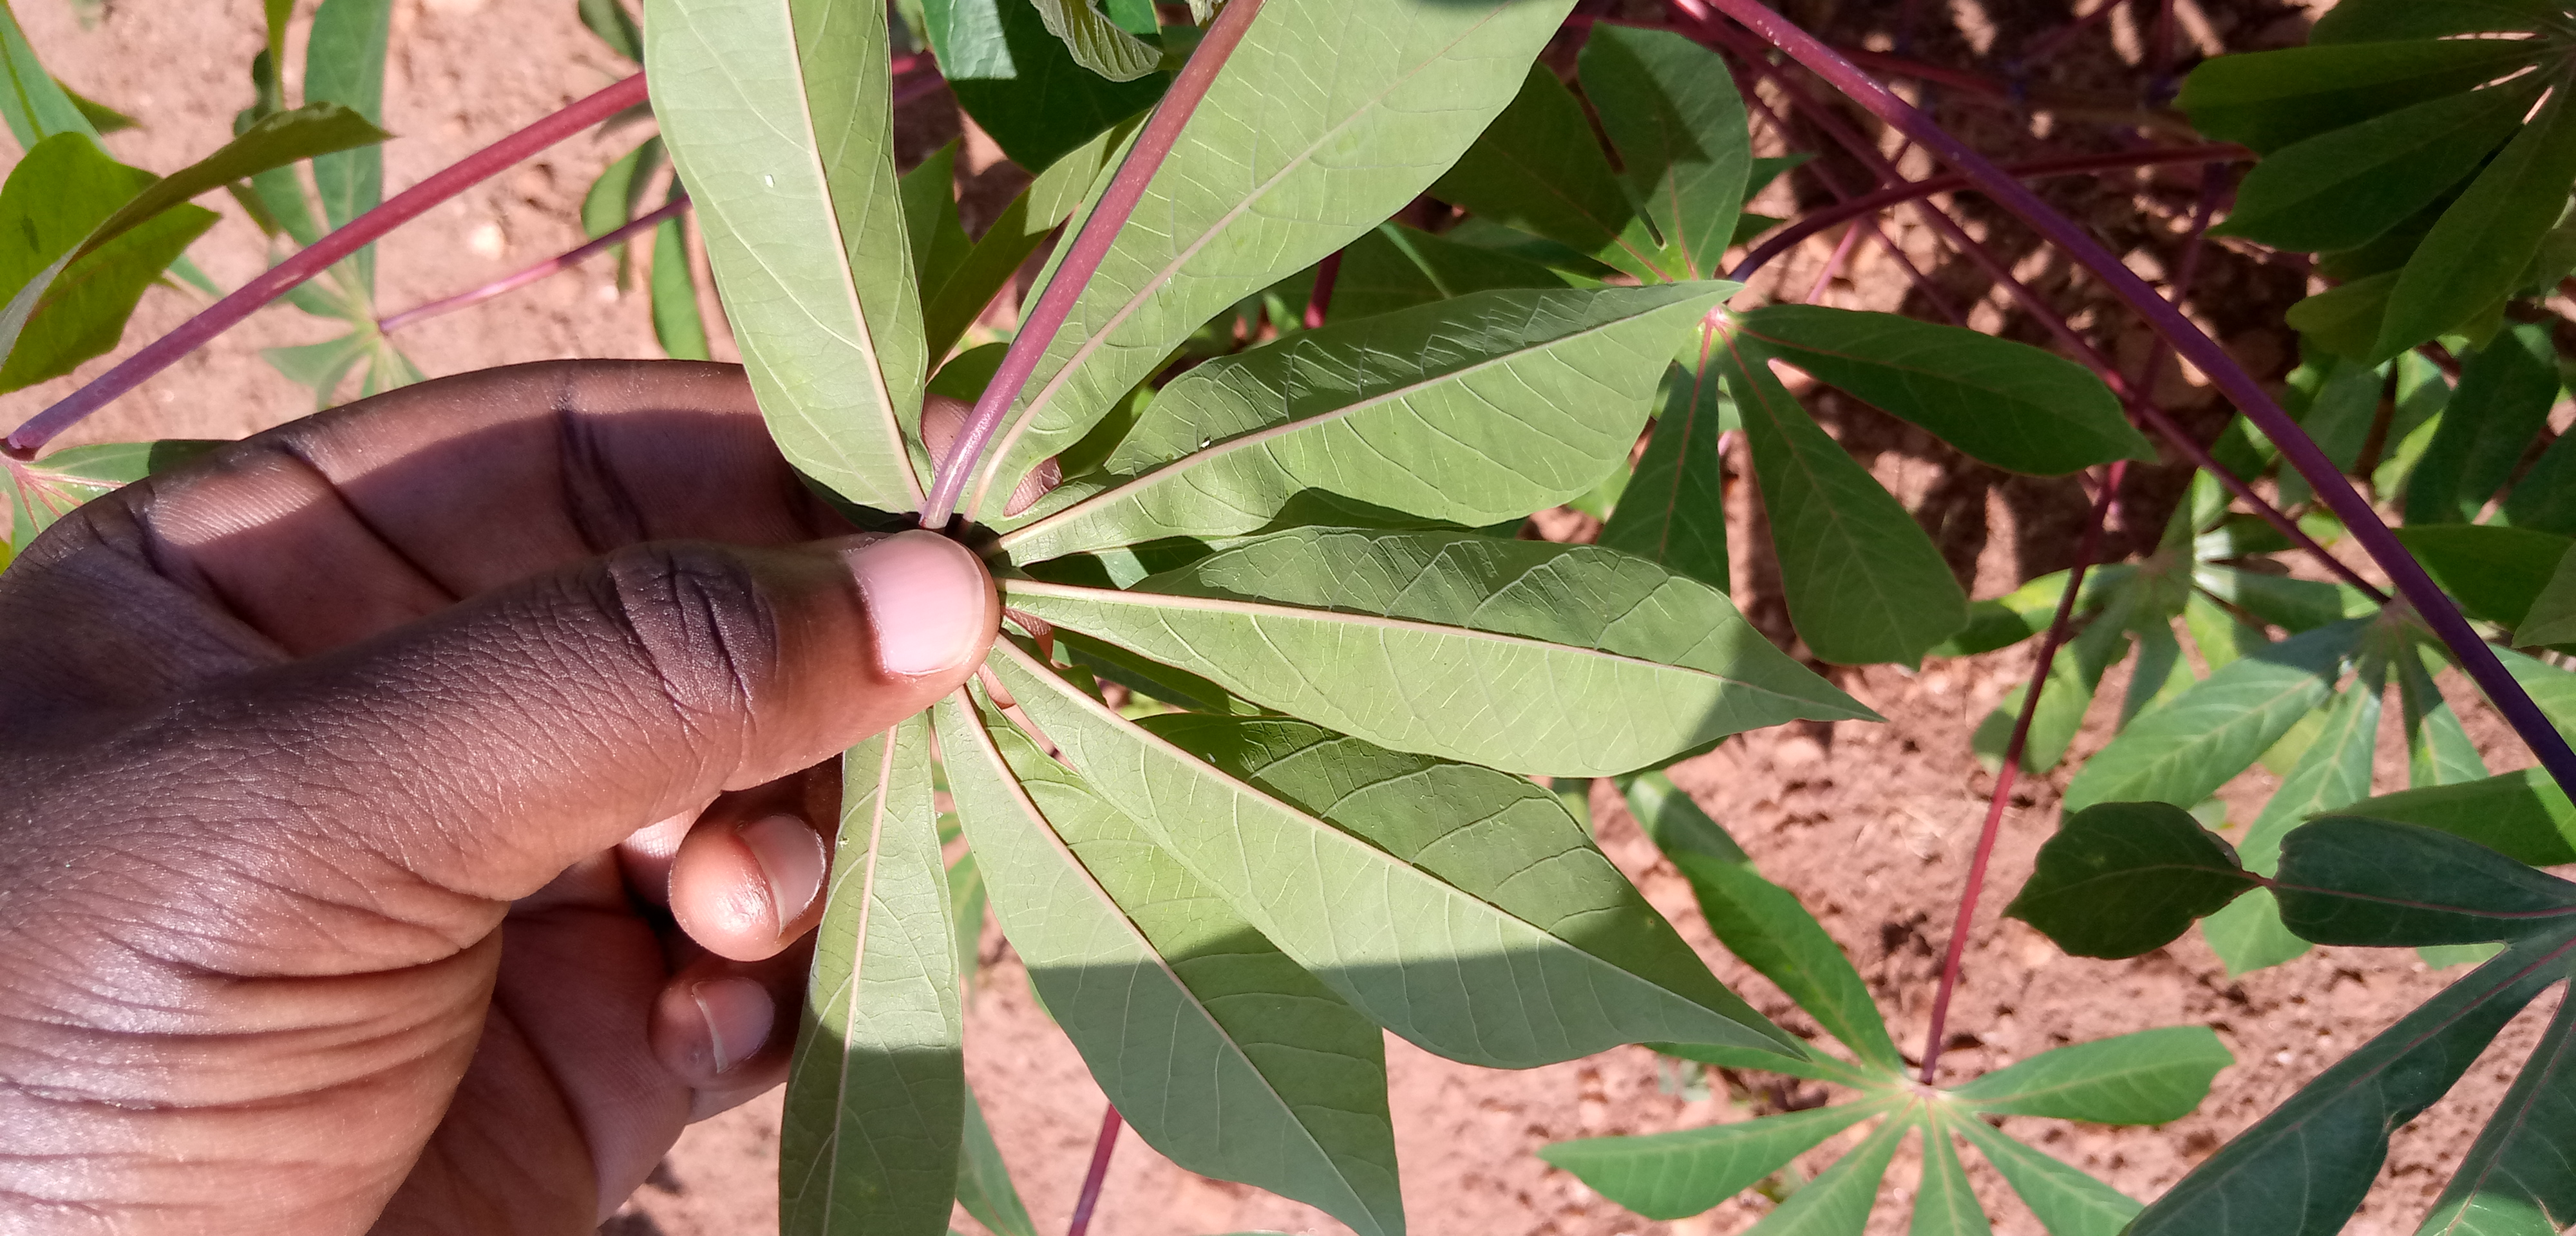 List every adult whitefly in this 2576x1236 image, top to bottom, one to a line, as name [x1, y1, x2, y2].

whitefly [756, 164, 786, 194]
whitefly [1181, 431, 1220, 462]
whitefly [1189, 735, 1231, 777]
whitefly [835, 827, 854, 854]